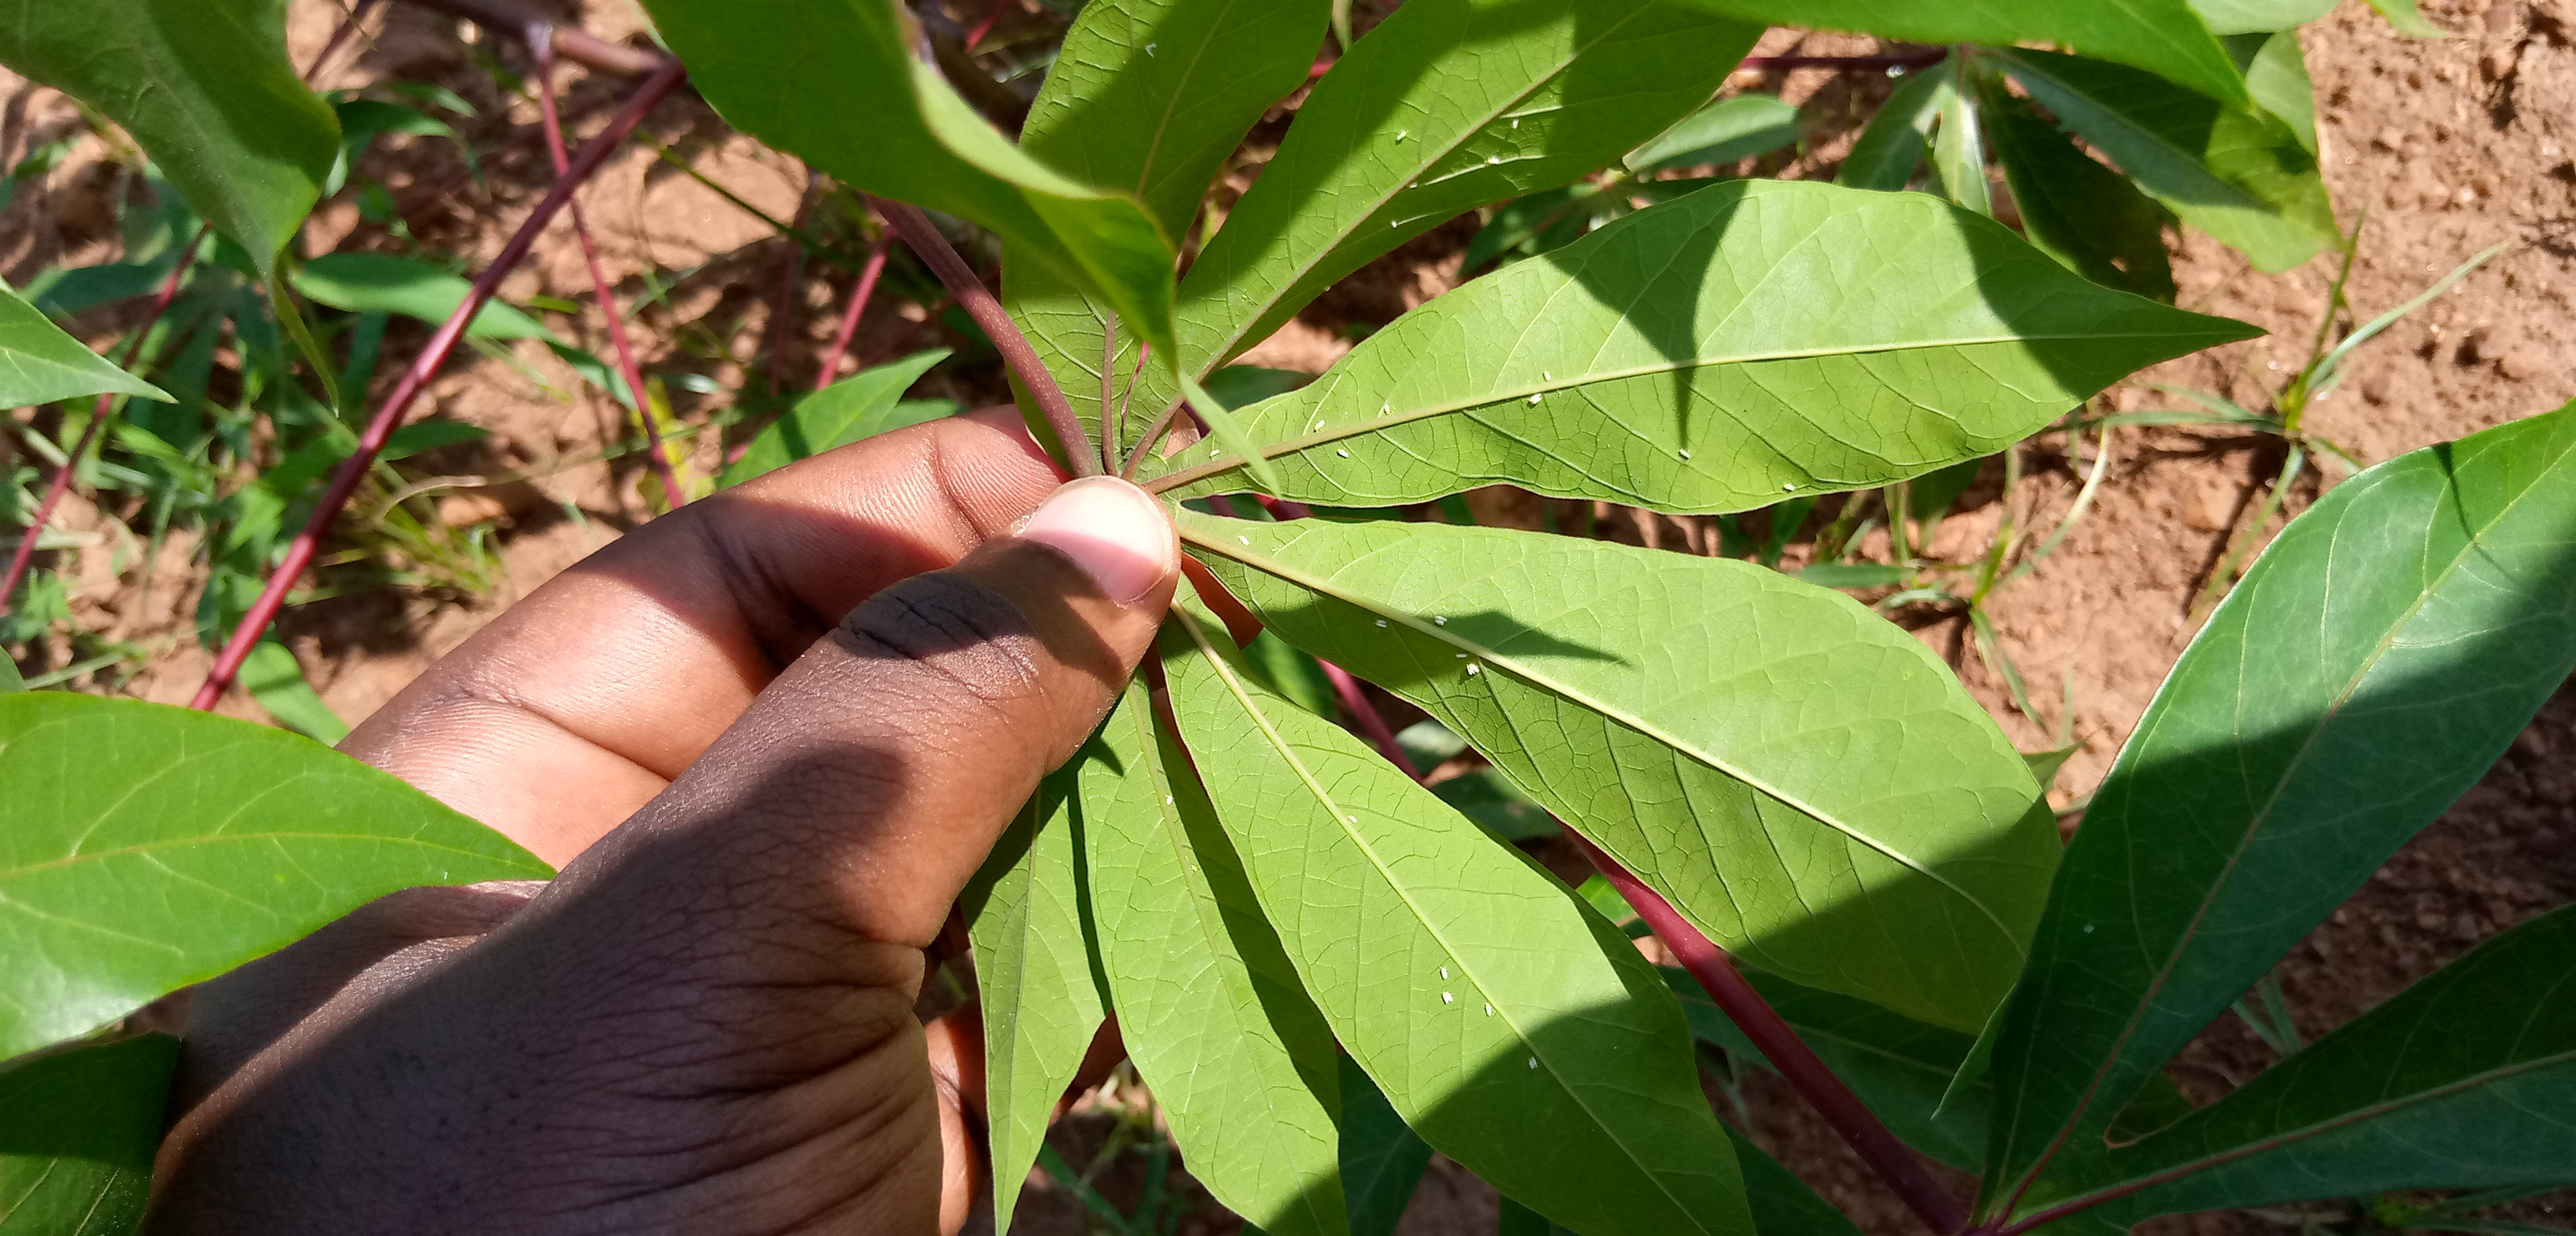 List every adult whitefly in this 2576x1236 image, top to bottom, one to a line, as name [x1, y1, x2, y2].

whitefly [1135, 32, 1168, 63]
whitefly [1492, 106, 1529, 133]
whitefly [1382, 124, 1417, 151]
whitefly [1477, 144, 1509, 174]
whitefly [1404, 166, 1423, 194]
whitefly [1378, 214, 1406, 236]
whitefly [1314, 277, 1345, 299]
whitefly [1537, 354, 1563, 386]
whitefly [1524, 389, 1551, 415]
whitefly [1365, 393, 1415, 429]
whitefly [1303, 409, 1332, 436]
whitefly [1669, 435, 1693, 471]
whitefly [1327, 436, 1359, 471]
whitefly [1200, 440, 1227, 468]
whitefly [1776, 475, 1803, 499]
whitefly [1229, 523, 1260, 560]
whitefly [1426, 602, 1461, 635]
whitefly [1363, 612, 1391, 635]
whitefly [1450, 635, 1487, 659]
whitefly [1455, 664, 1496, 689]
whitefly [1153, 780, 1185, 812]
whitefly [1343, 806, 1359, 829]
whitefly [1430, 959, 1457, 977]
whitefly [1432, 986, 1457, 1012]
whitefly [1470, 992, 1500, 1025]
whitefly [1520, 1049, 1551, 1084]